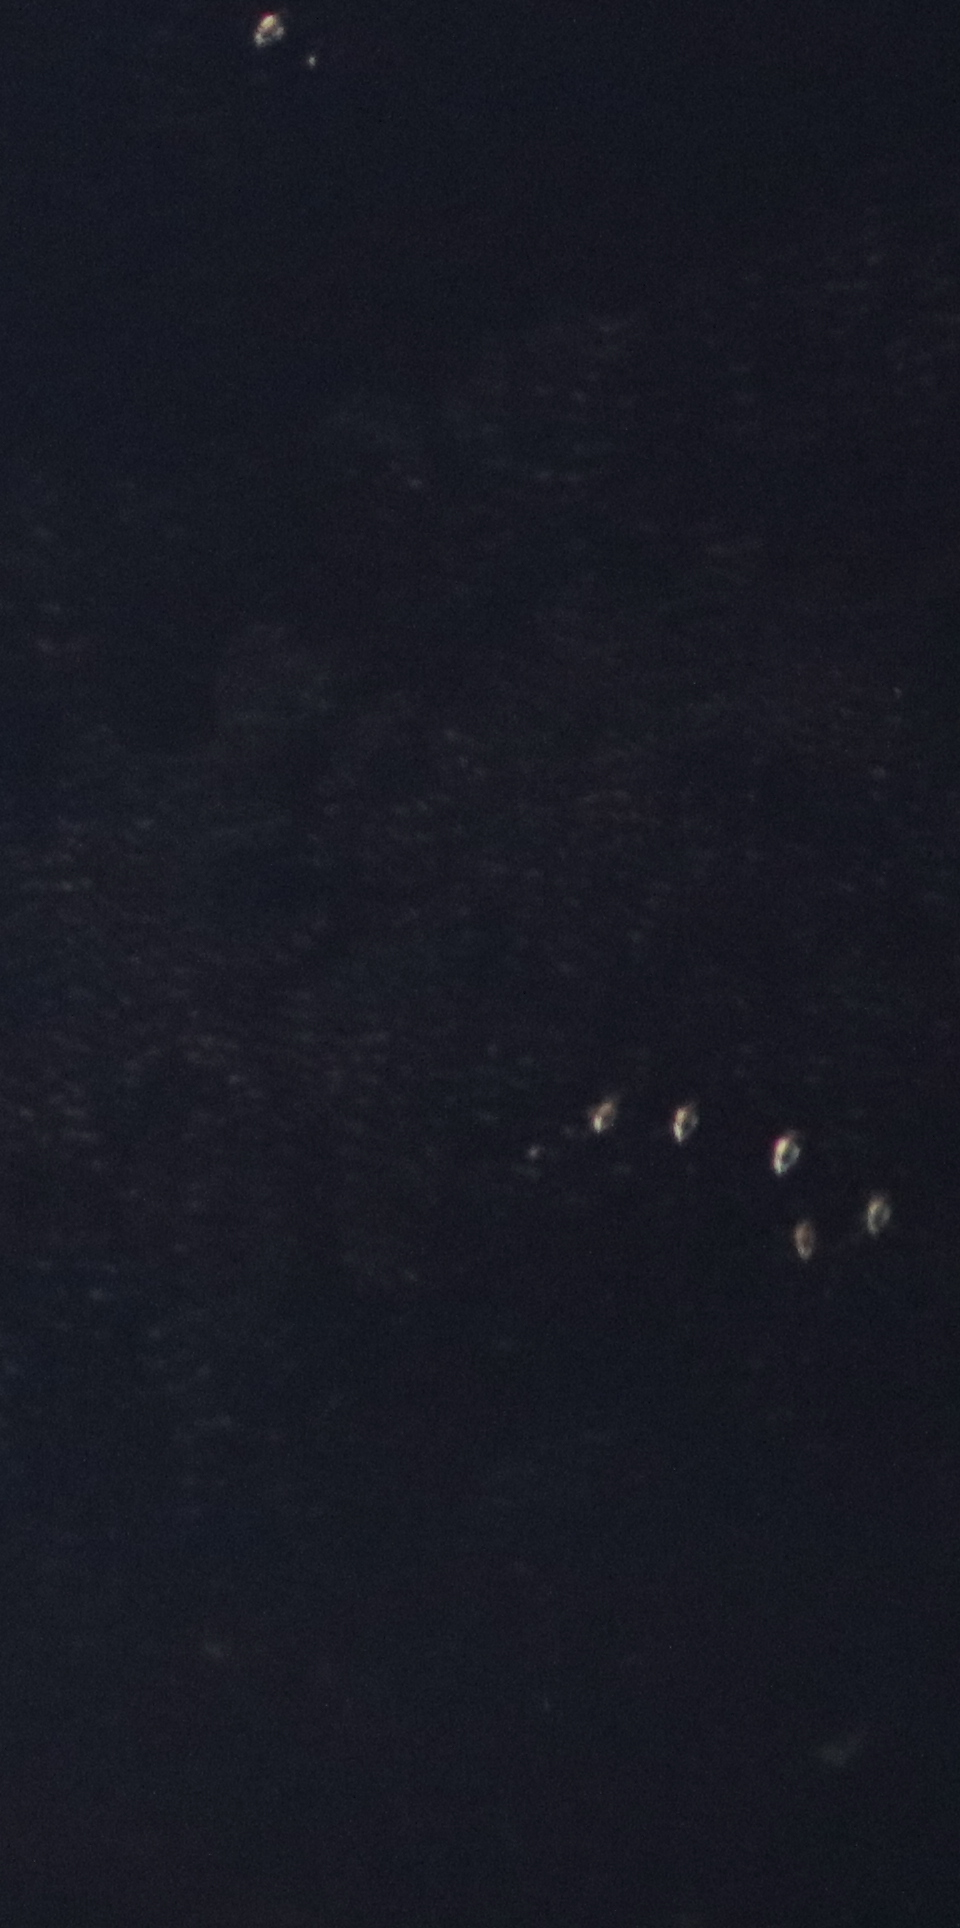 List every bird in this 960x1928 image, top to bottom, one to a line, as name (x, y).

brant (269, 28)
brant (610, 1110)
brant (688, 1120)
brant (783, 1145)
brant (877, 1215)
brant (807, 1250)